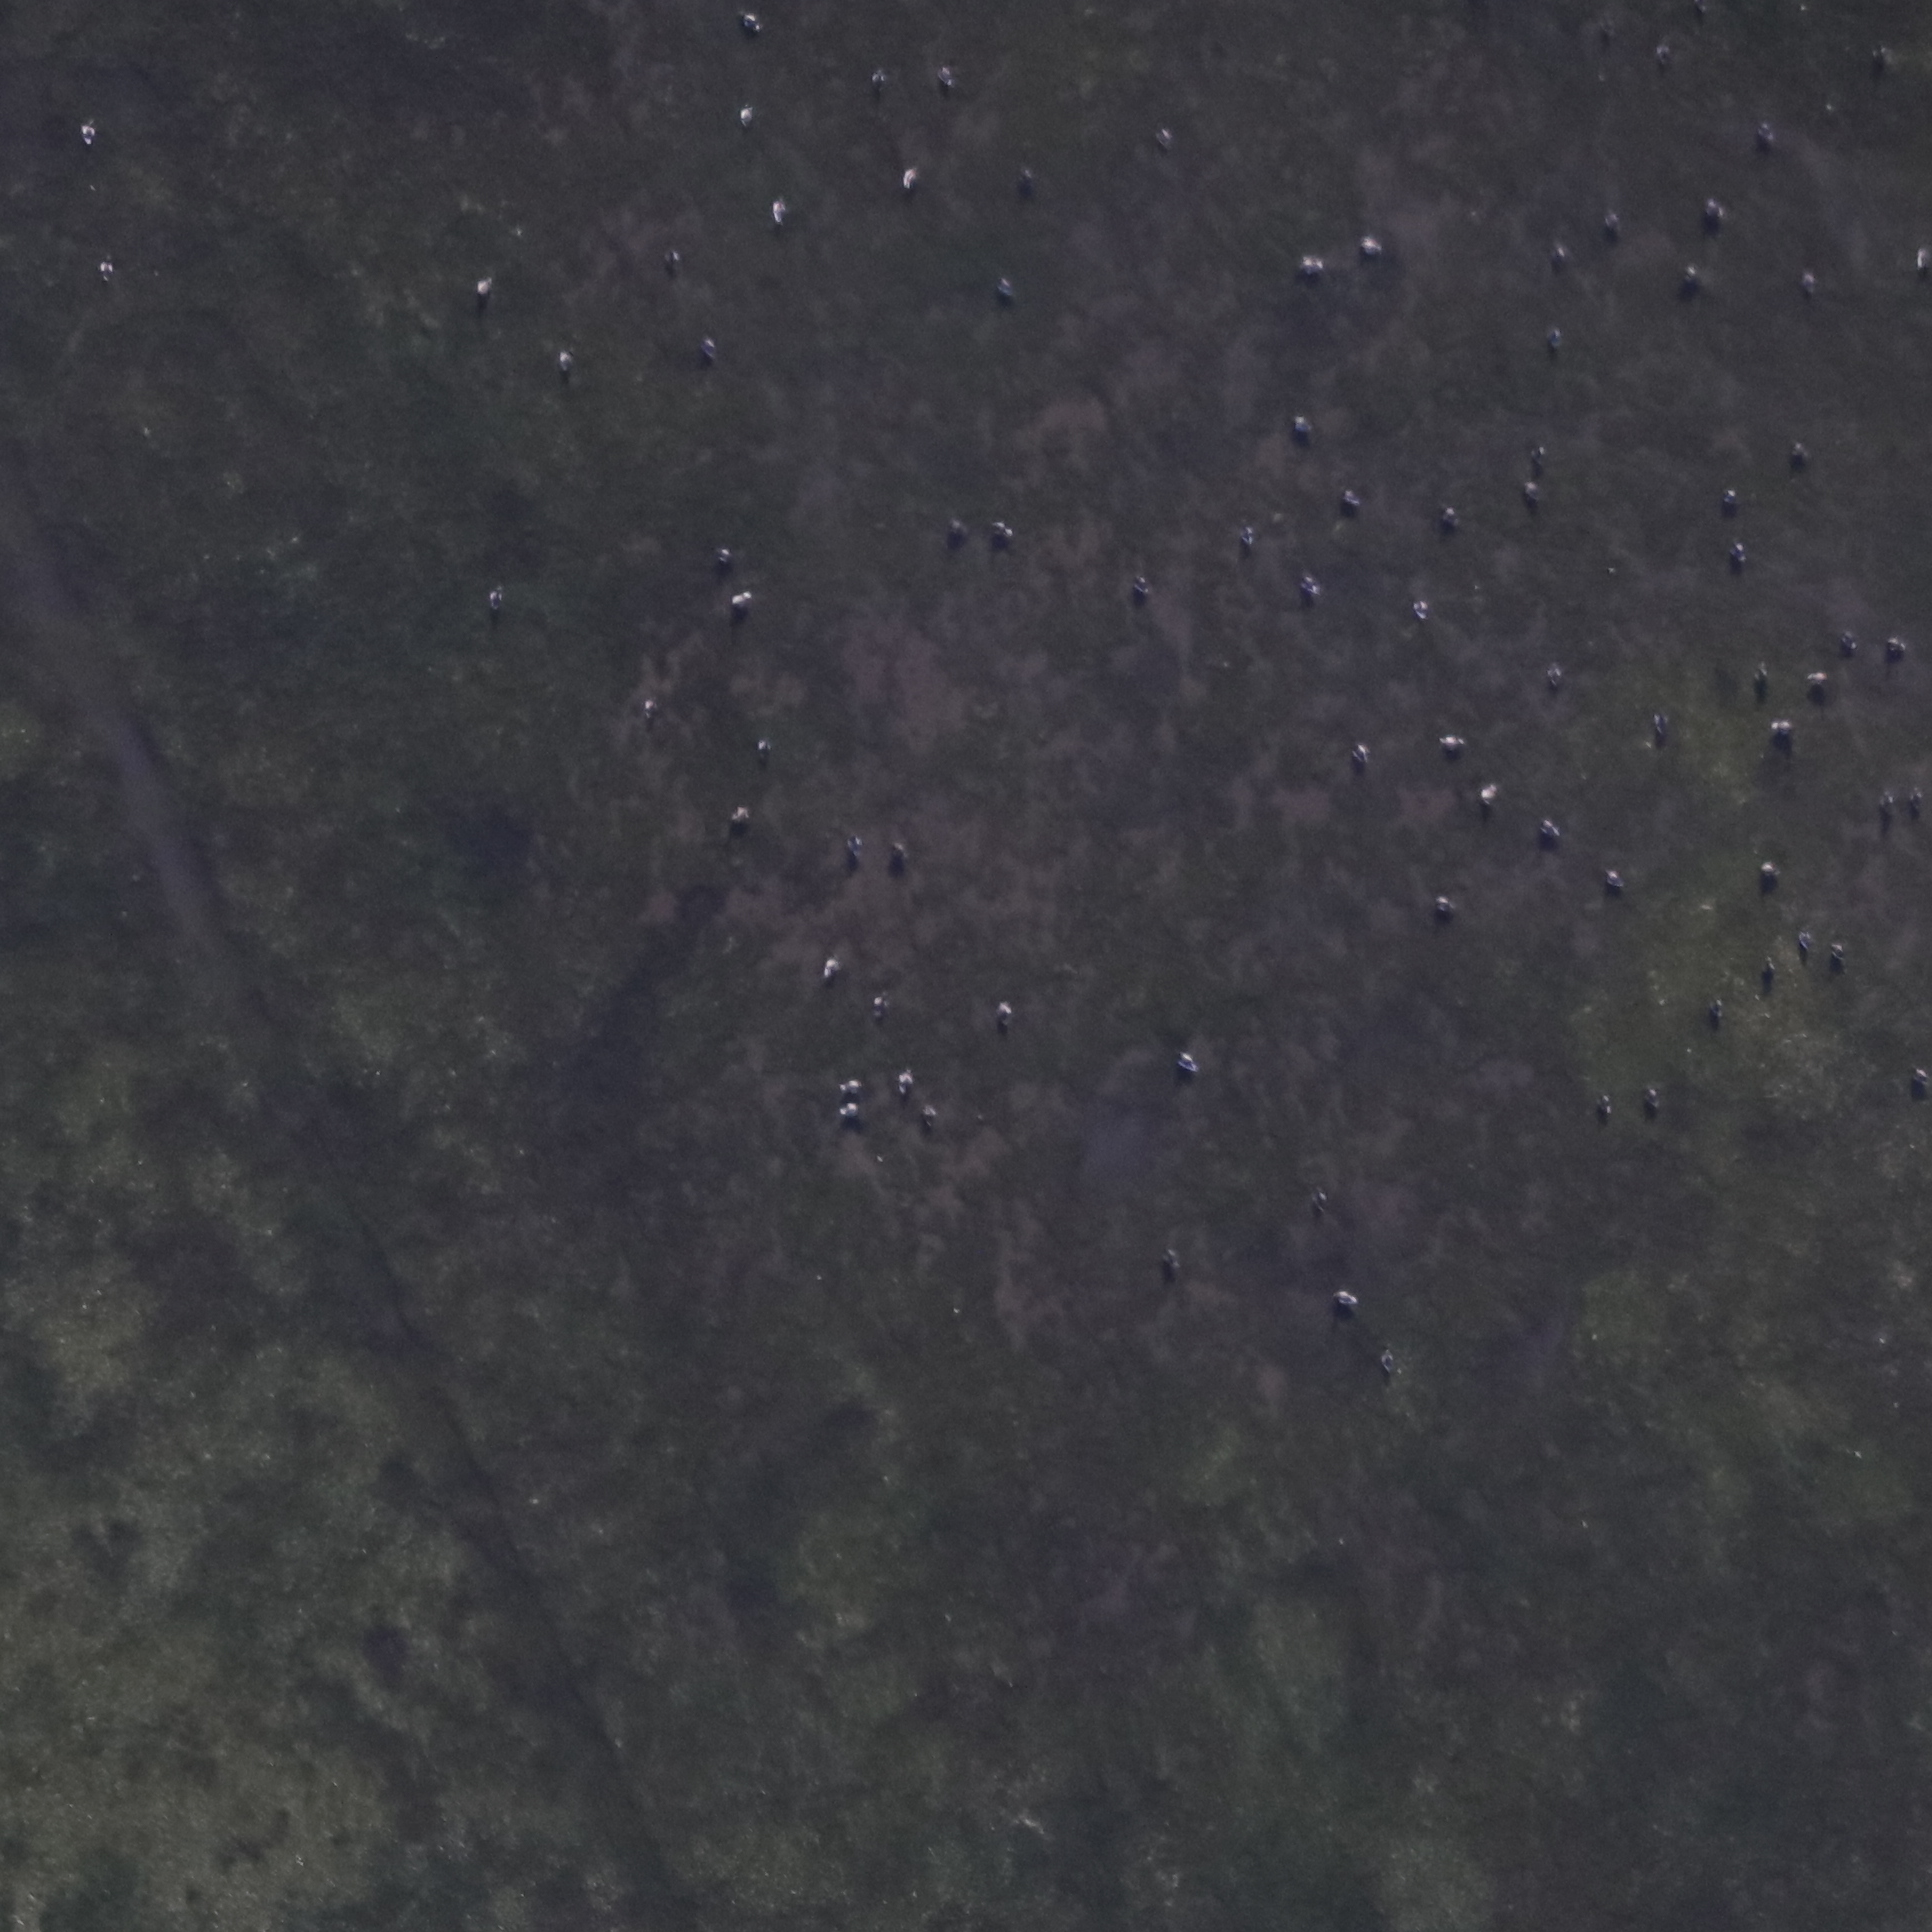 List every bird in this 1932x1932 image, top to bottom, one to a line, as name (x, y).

brant (749, 26)
brant (1614, 30)
brant (1661, 49)
brant (1879, 52)
brant (931, 76)
brant (878, 82)
brant (752, 116)
brant (1773, 131)
brant (89, 134)
brant (1159, 139)
brant (1026, 160)
brant (919, 188)
brant (1722, 210)
brant (777, 211)
brant (1620, 219)
brant (1924, 253)
brant (1366, 254)
brant (1557, 255)
brant (1311, 264)
brant (665, 265)
brant (106, 268)
brant (1809, 287)
brant (492, 288)
brant (1696, 290)
brant (1004, 291)
brant (1548, 337)
brant (715, 351)
brant (568, 366)
brant (1304, 425)
brant (1796, 454)
brant (1539, 462)
brant (1360, 492)
brant (1537, 496)
brant (1737, 500)
brant (1450, 517)
brant (951, 522)
brant (999, 528)
brant (1246, 536)
brant (1753, 553)
brant (725, 560)
brant (1132, 583)
brant (1315, 584)
brant (496, 594)
brant (750, 610)
brant (1422, 615)
brant (1848, 639)
brant (1893, 645)
brant (1764, 669)
brant (1545, 670)
brant (1816, 679)
brant (650, 710)
brant (1662, 724)
brant (1784, 728)
brant (1461, 736)
brant (762, 752)
brant (1364, 756)
brant (1483, 796)
brant (1923, 800)
brant (1885, 810)
brant (733, 815)
brant (1551, 829)
brant (847, 844)
brant (894, 862)
brant (1780, 876)
brant (1610, 887)
brant (1443, 898)
brant (1807, 947)
brant (1845, 957)
brant (1772, 972)
brant (835, 977)
brant (876, 1007)
brant (999, 1013)
brant (1719, 1013)
brant (1189, 1067)
brant (1926, 1077)
brant (906, 1079)
brant (843, 1081)
brant (1659, 1094)
brant (1608, 1101)
brant (851, 1106)
brant (925, 1113)
brant (1319, 1195)
brant (1174, 1261)
brant (1351, 1290)
brant (1396, 1359)